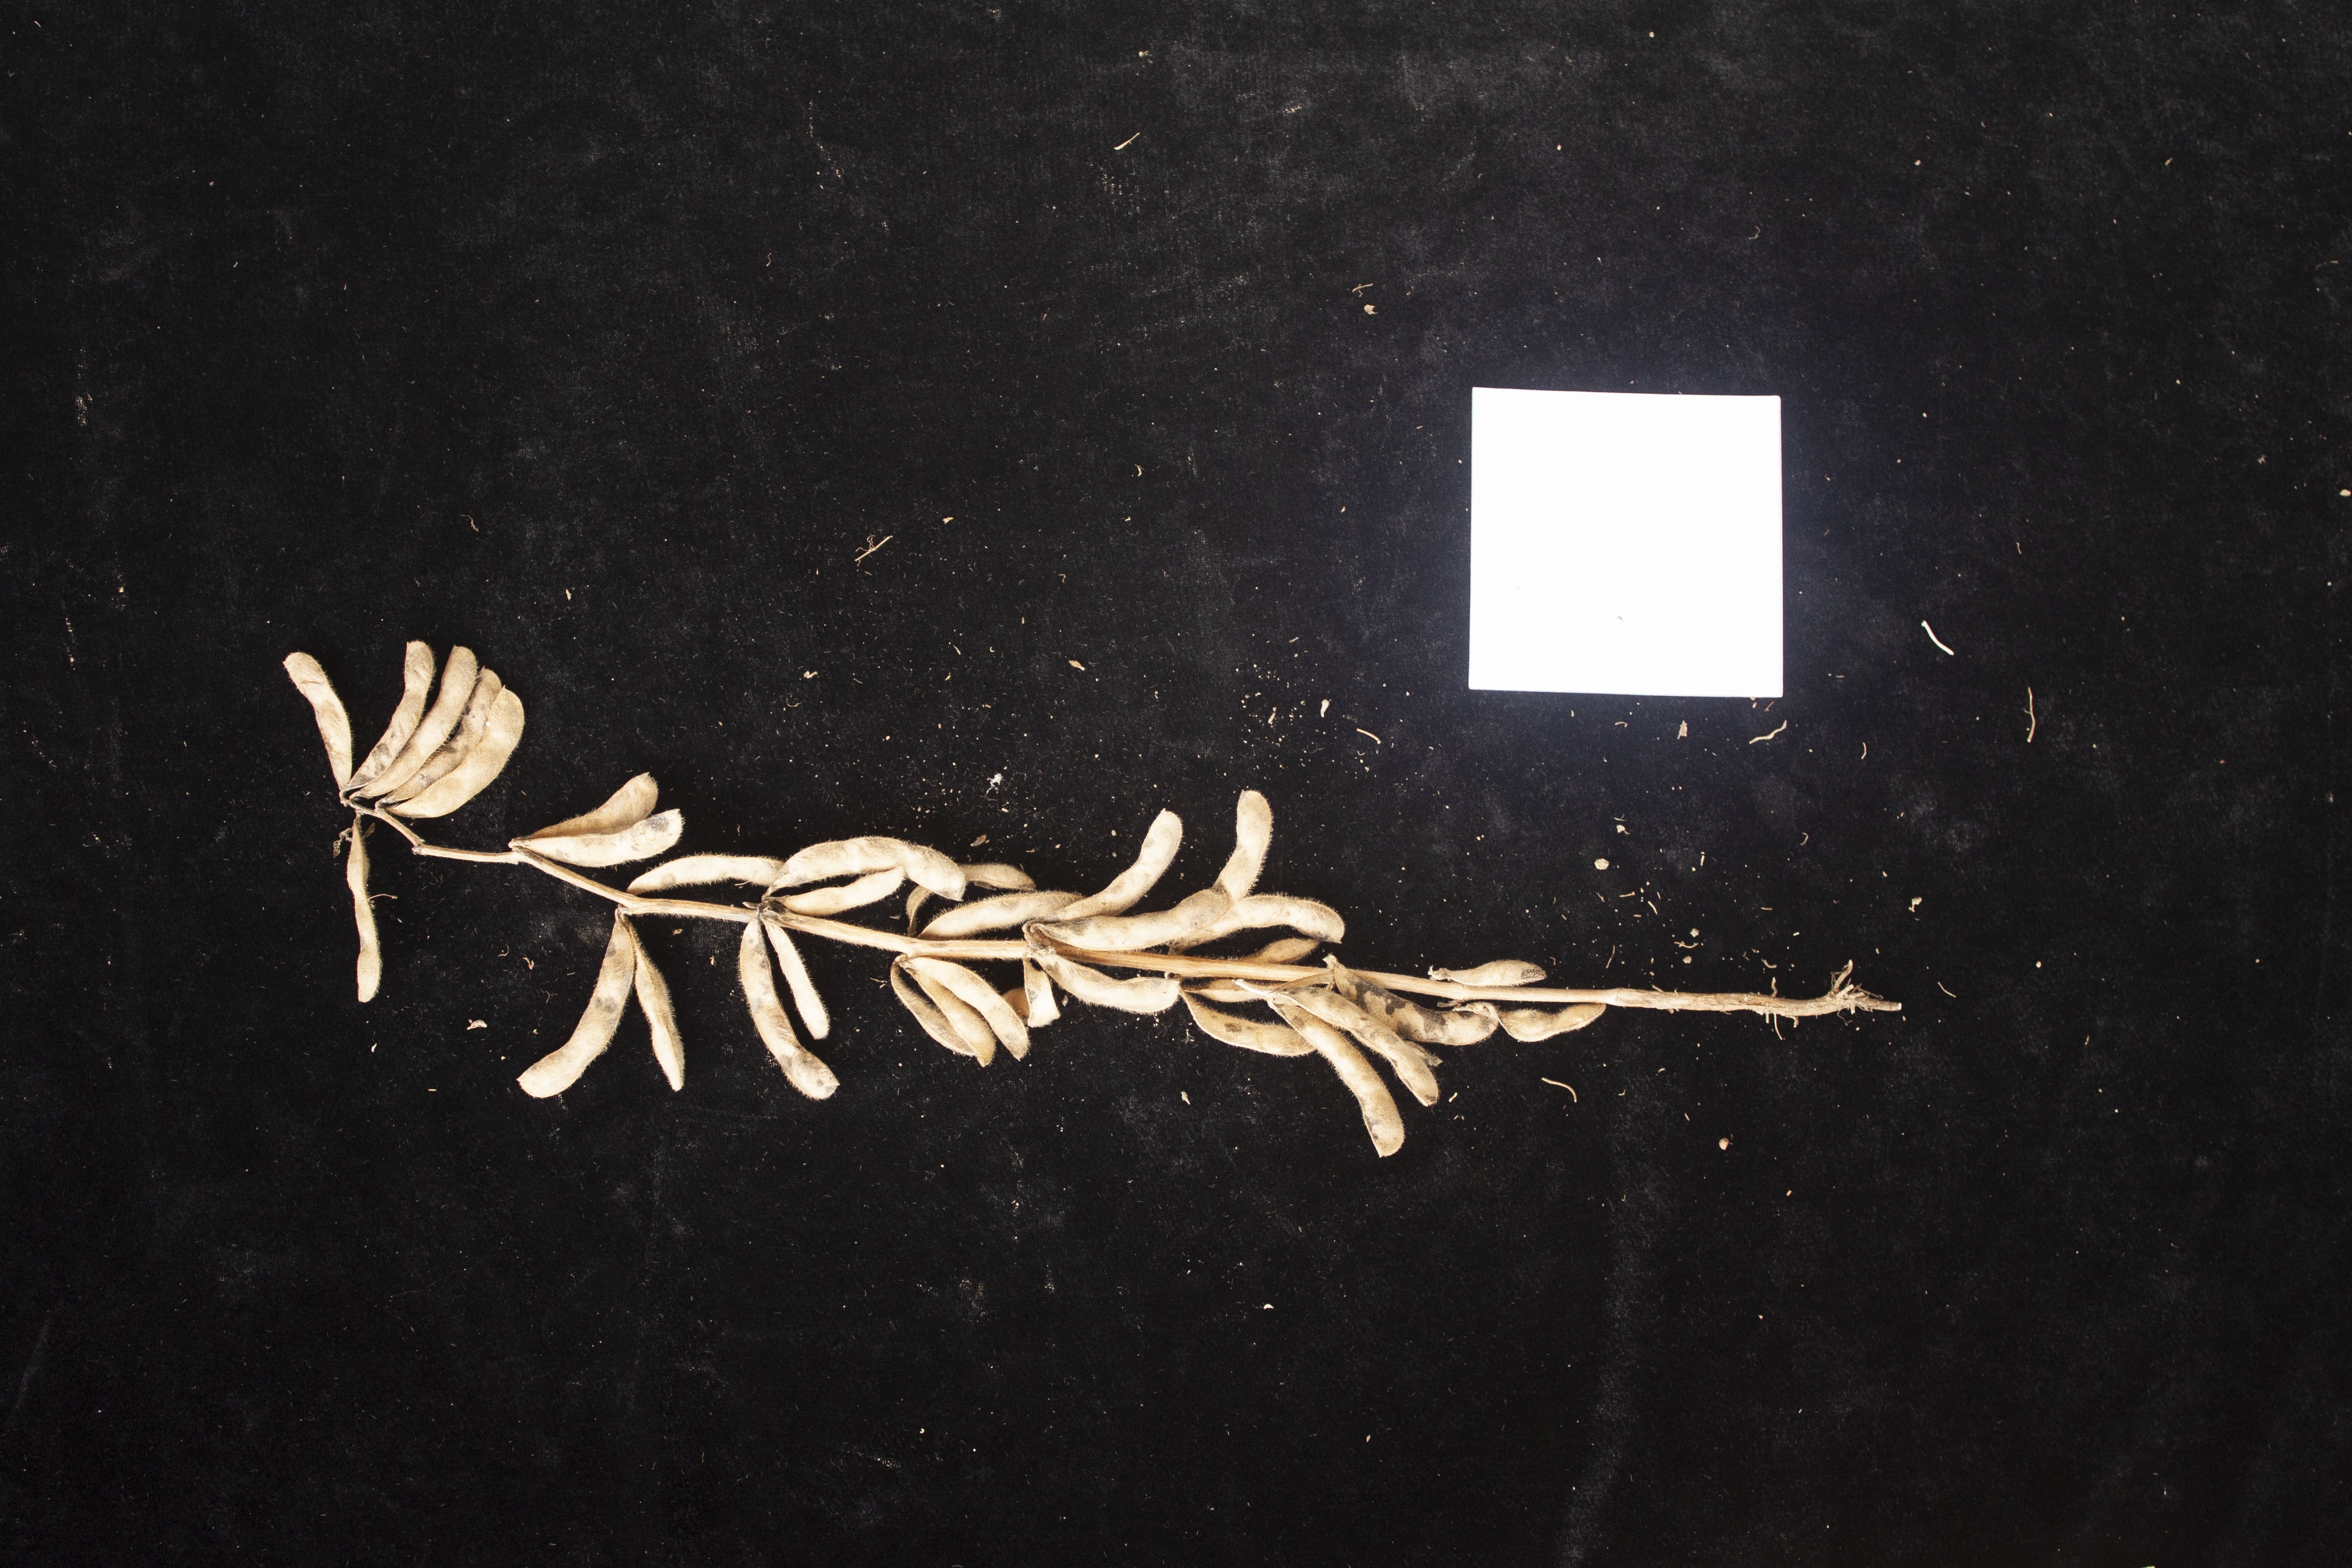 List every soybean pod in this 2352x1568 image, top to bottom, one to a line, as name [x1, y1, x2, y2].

soybean pod [344, 642, 433, 790]
soybean pod [355, 648, 477, 797]
soybean pod [284, 654, 351, 789]
soybean pod [377, 667, 498, 805]
soybean pod [388, 687, 523, 818]
soybean pod [511, 773, 659, 842]
soybean pod [1213, 790, 1274, 903]
soybean pod [1045, 808, 1183, 922]
soybean pod [519, 809, 683, 868]
soybean pod [346, 814, 381, 1003]
soybean pod [768, 838, 965, 900]
soybean pod [626, 854, 783, 896]
soybean pod [906, 864, 1038, 937]
soybean pod [768, 870, 903, 917]
soybean pod [1030, 885, 1227, 951]
soybean pod [919, 894, 1085, 939]
soybean pod [1169, 894, 1346, 955]
soybean pod [516, 915, 636, 1098]
soybean pod [739, 915, 838, 1100]
soybean pod [761, 916, 829, 1039]
soybean pod [631, 930, 685, 1093]
soybean pod [1238, 938, 1322, 965]
soybean pod [1026, 939, 1180, 1014]
soybean pod [888, 953, 977, 1057]
soybean pod [902, 960, 1029, 1058]
soybean pod [1003, 960, 1061, 1029]
soybean pod [1330, 960, 1499, 1045]
soybean pod [1431, 961, 1545, 987]
soybean pod [907, 971, 993, 1067]
soybean pod [1269, 987, 1439, 1108]
soybean pod [1183, 995, 1314, 1055]
soybean pod [1269, 1001, 1403, 1156]
soybean pod [1498, 1005, 1604, 1043]